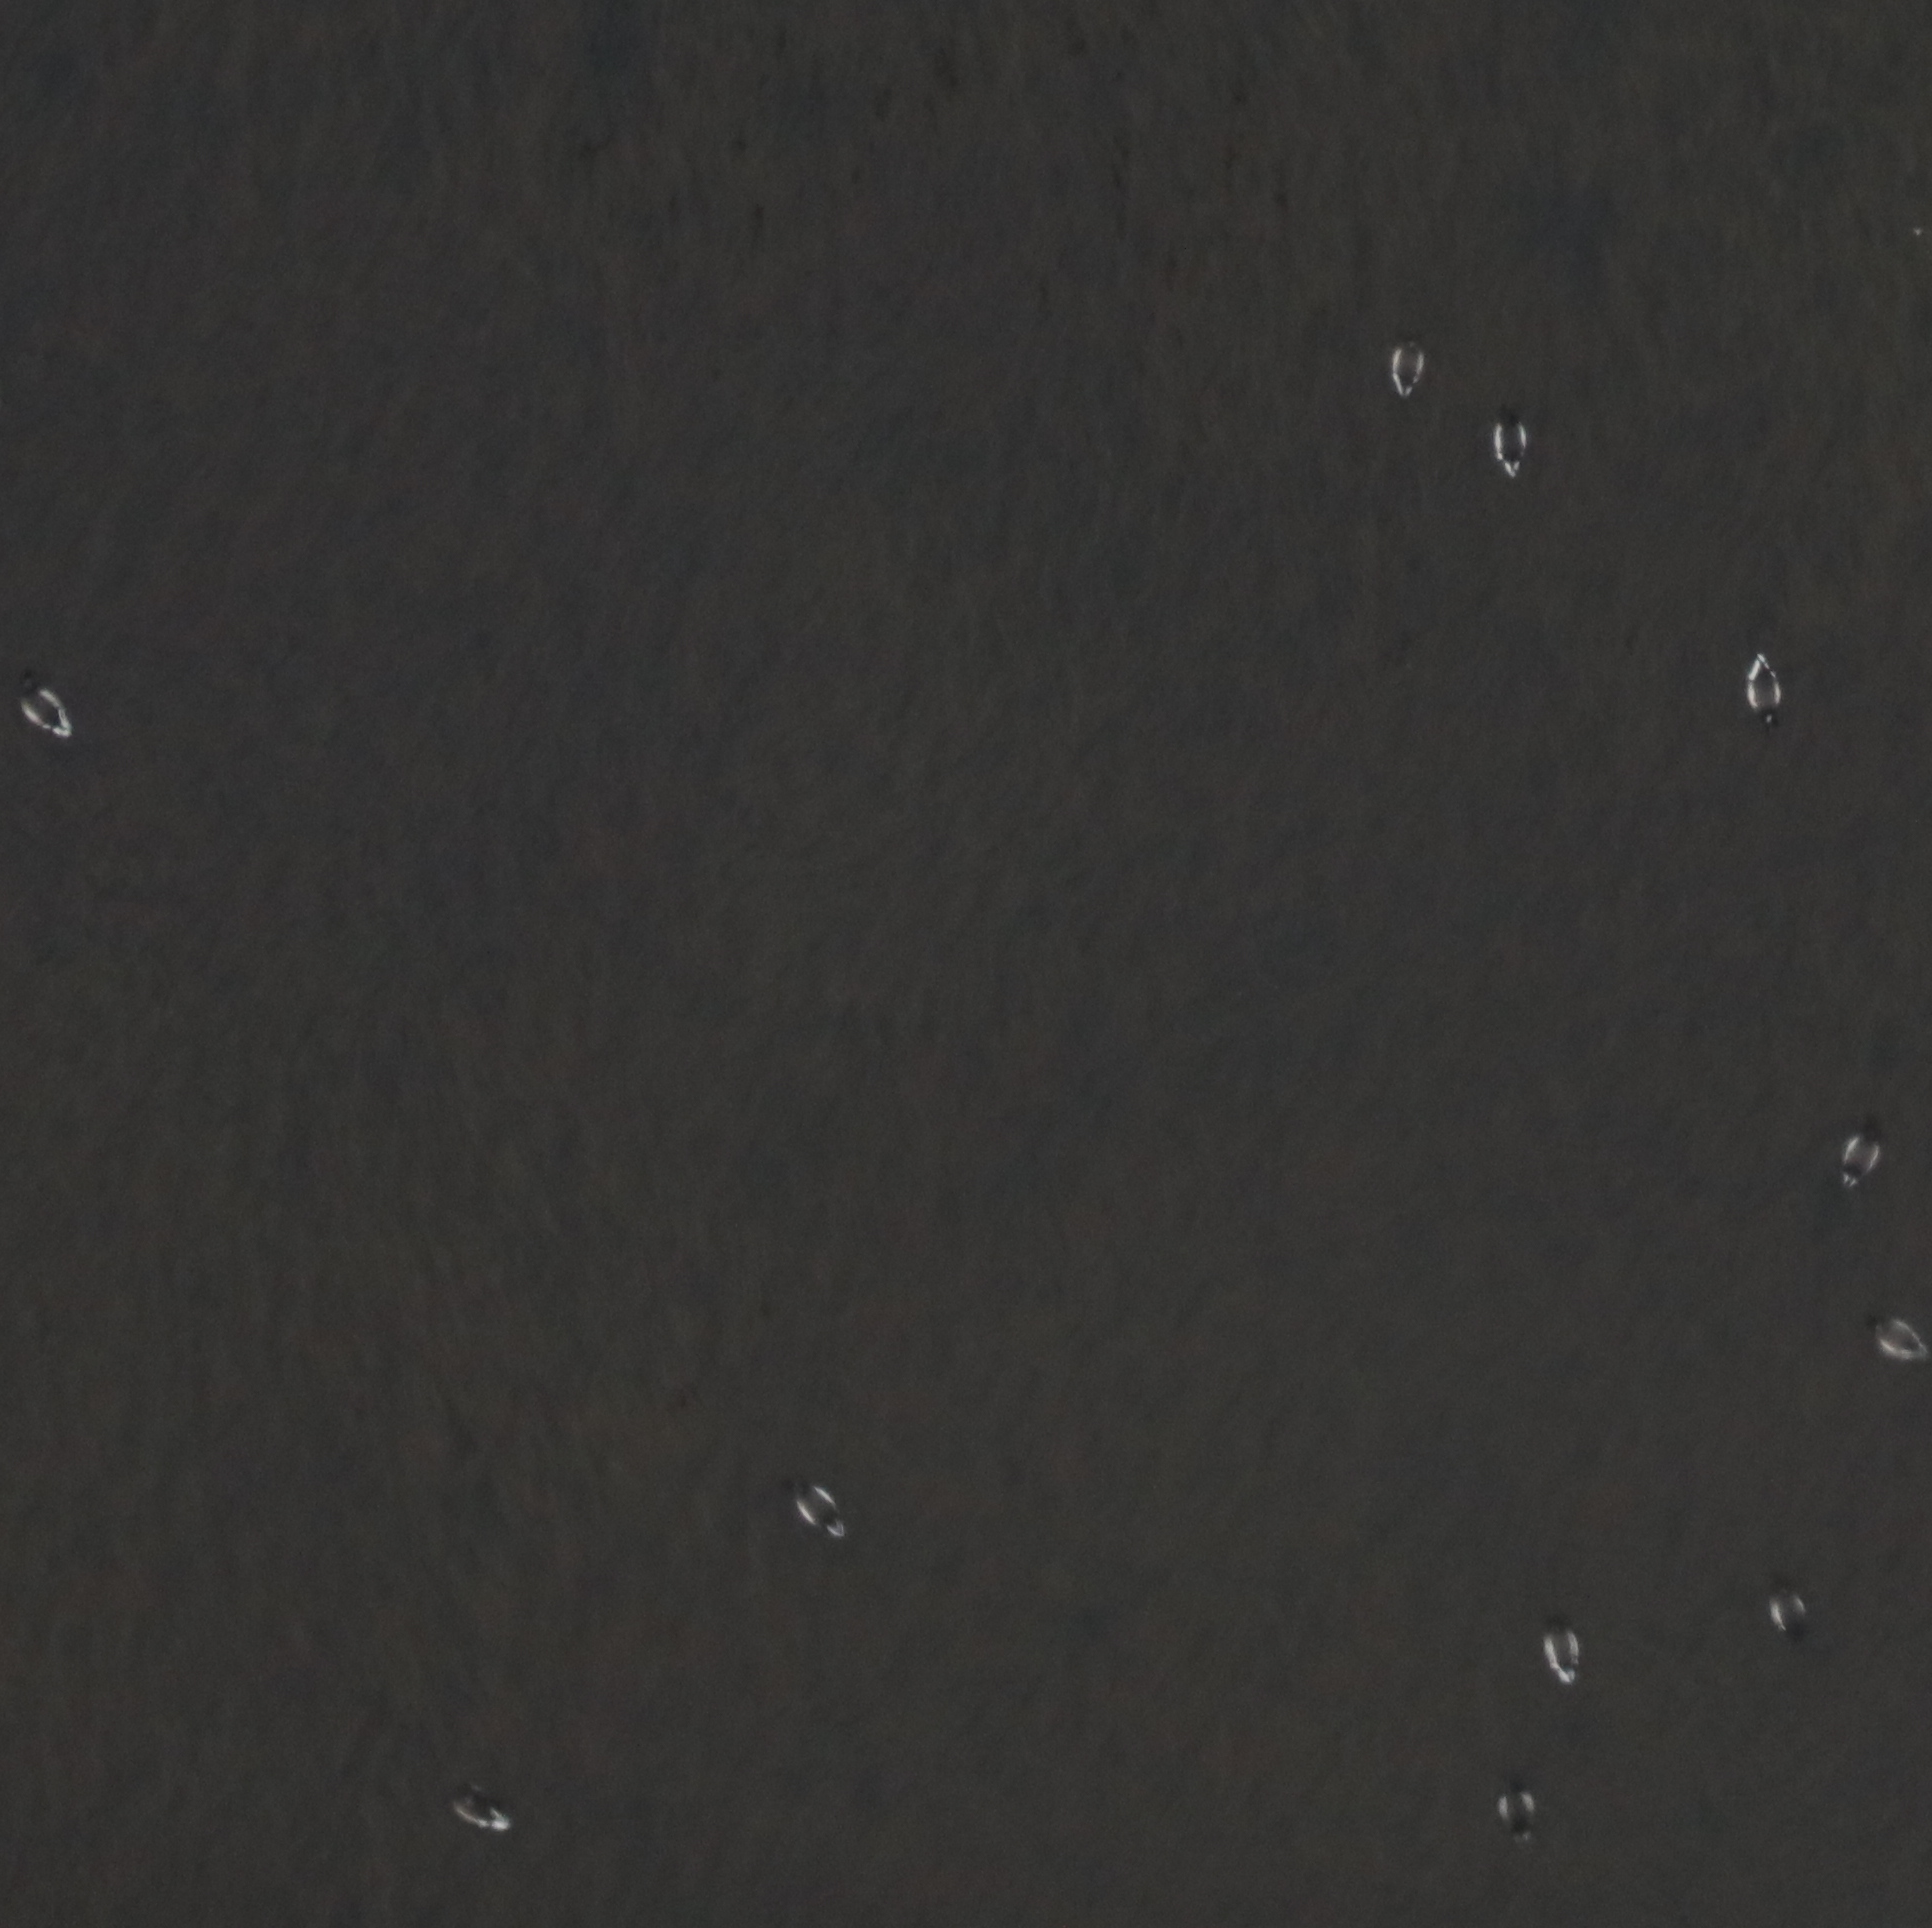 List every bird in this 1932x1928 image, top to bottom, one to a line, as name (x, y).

brant (1409, 365)
brant (1510, 444)
brant (1766, 692)
brant (43, 707)
brant (1862, 1157)
brant (1900, 1339)
brant (818, 1509)
brant (1791, 1611)
brant (1563, 1651)
brant (1520, 1812)
brant (474, 1813)